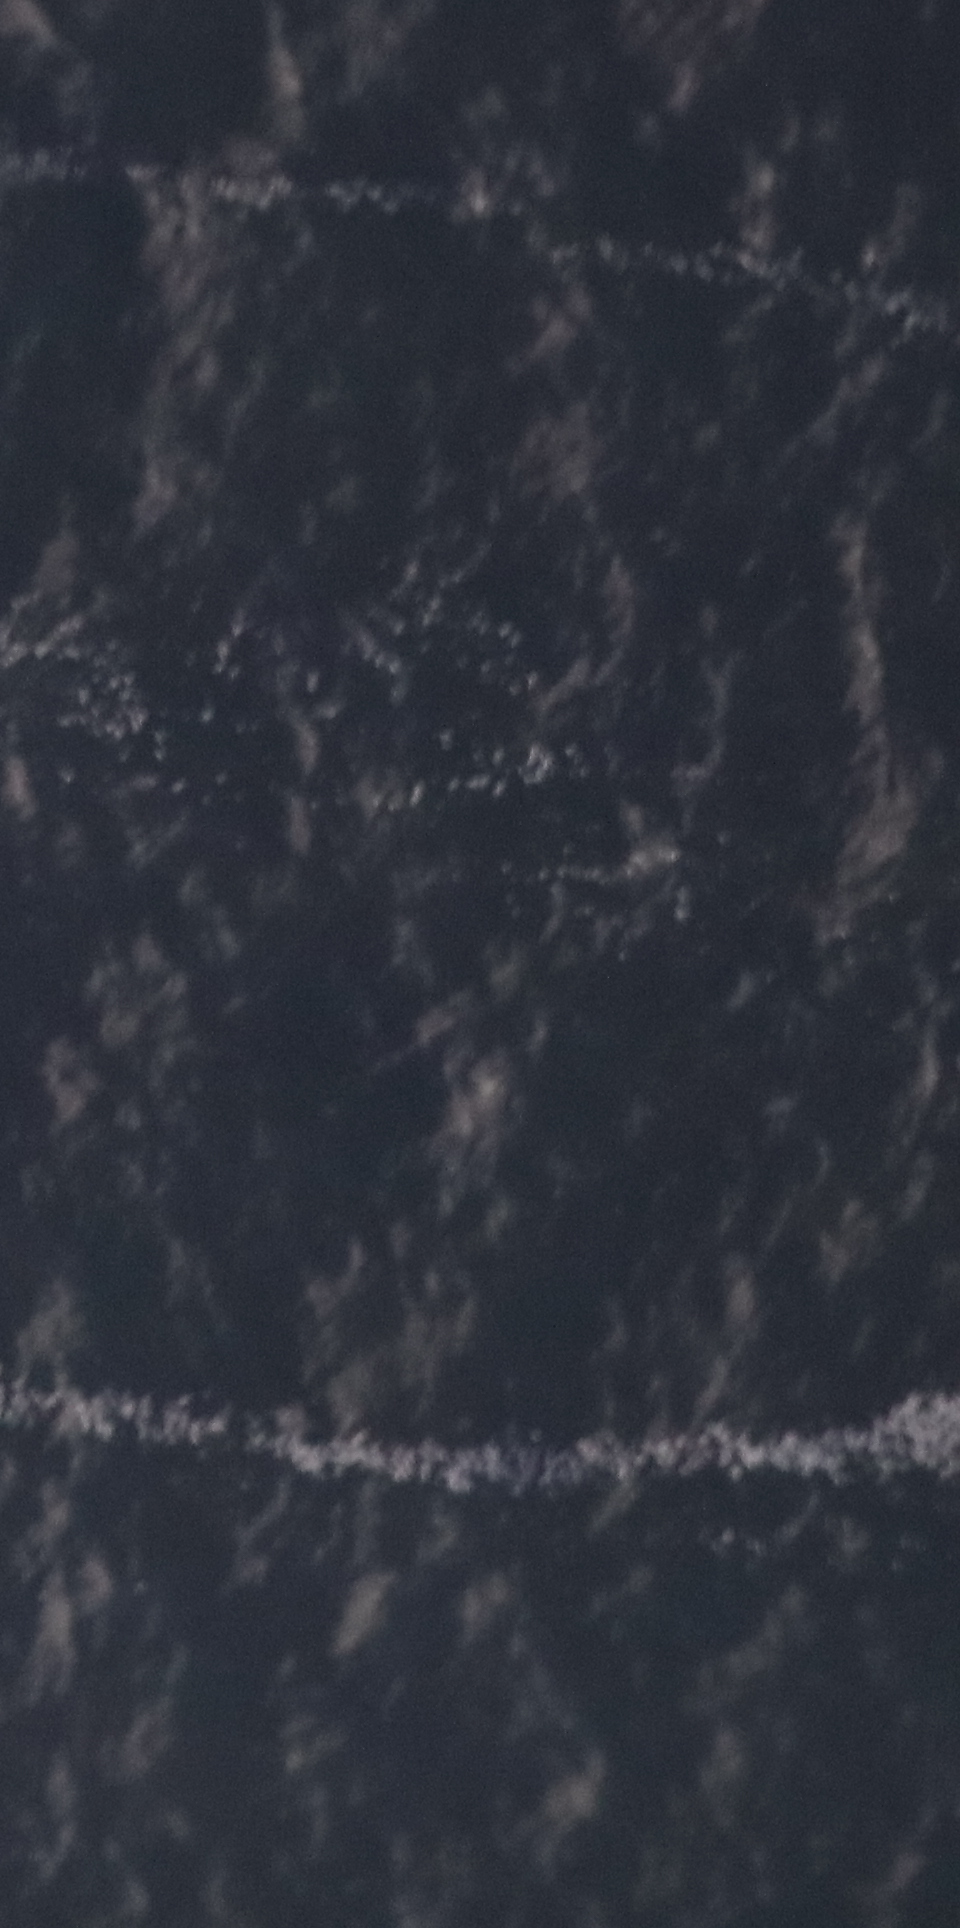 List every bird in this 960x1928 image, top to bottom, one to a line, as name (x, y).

None